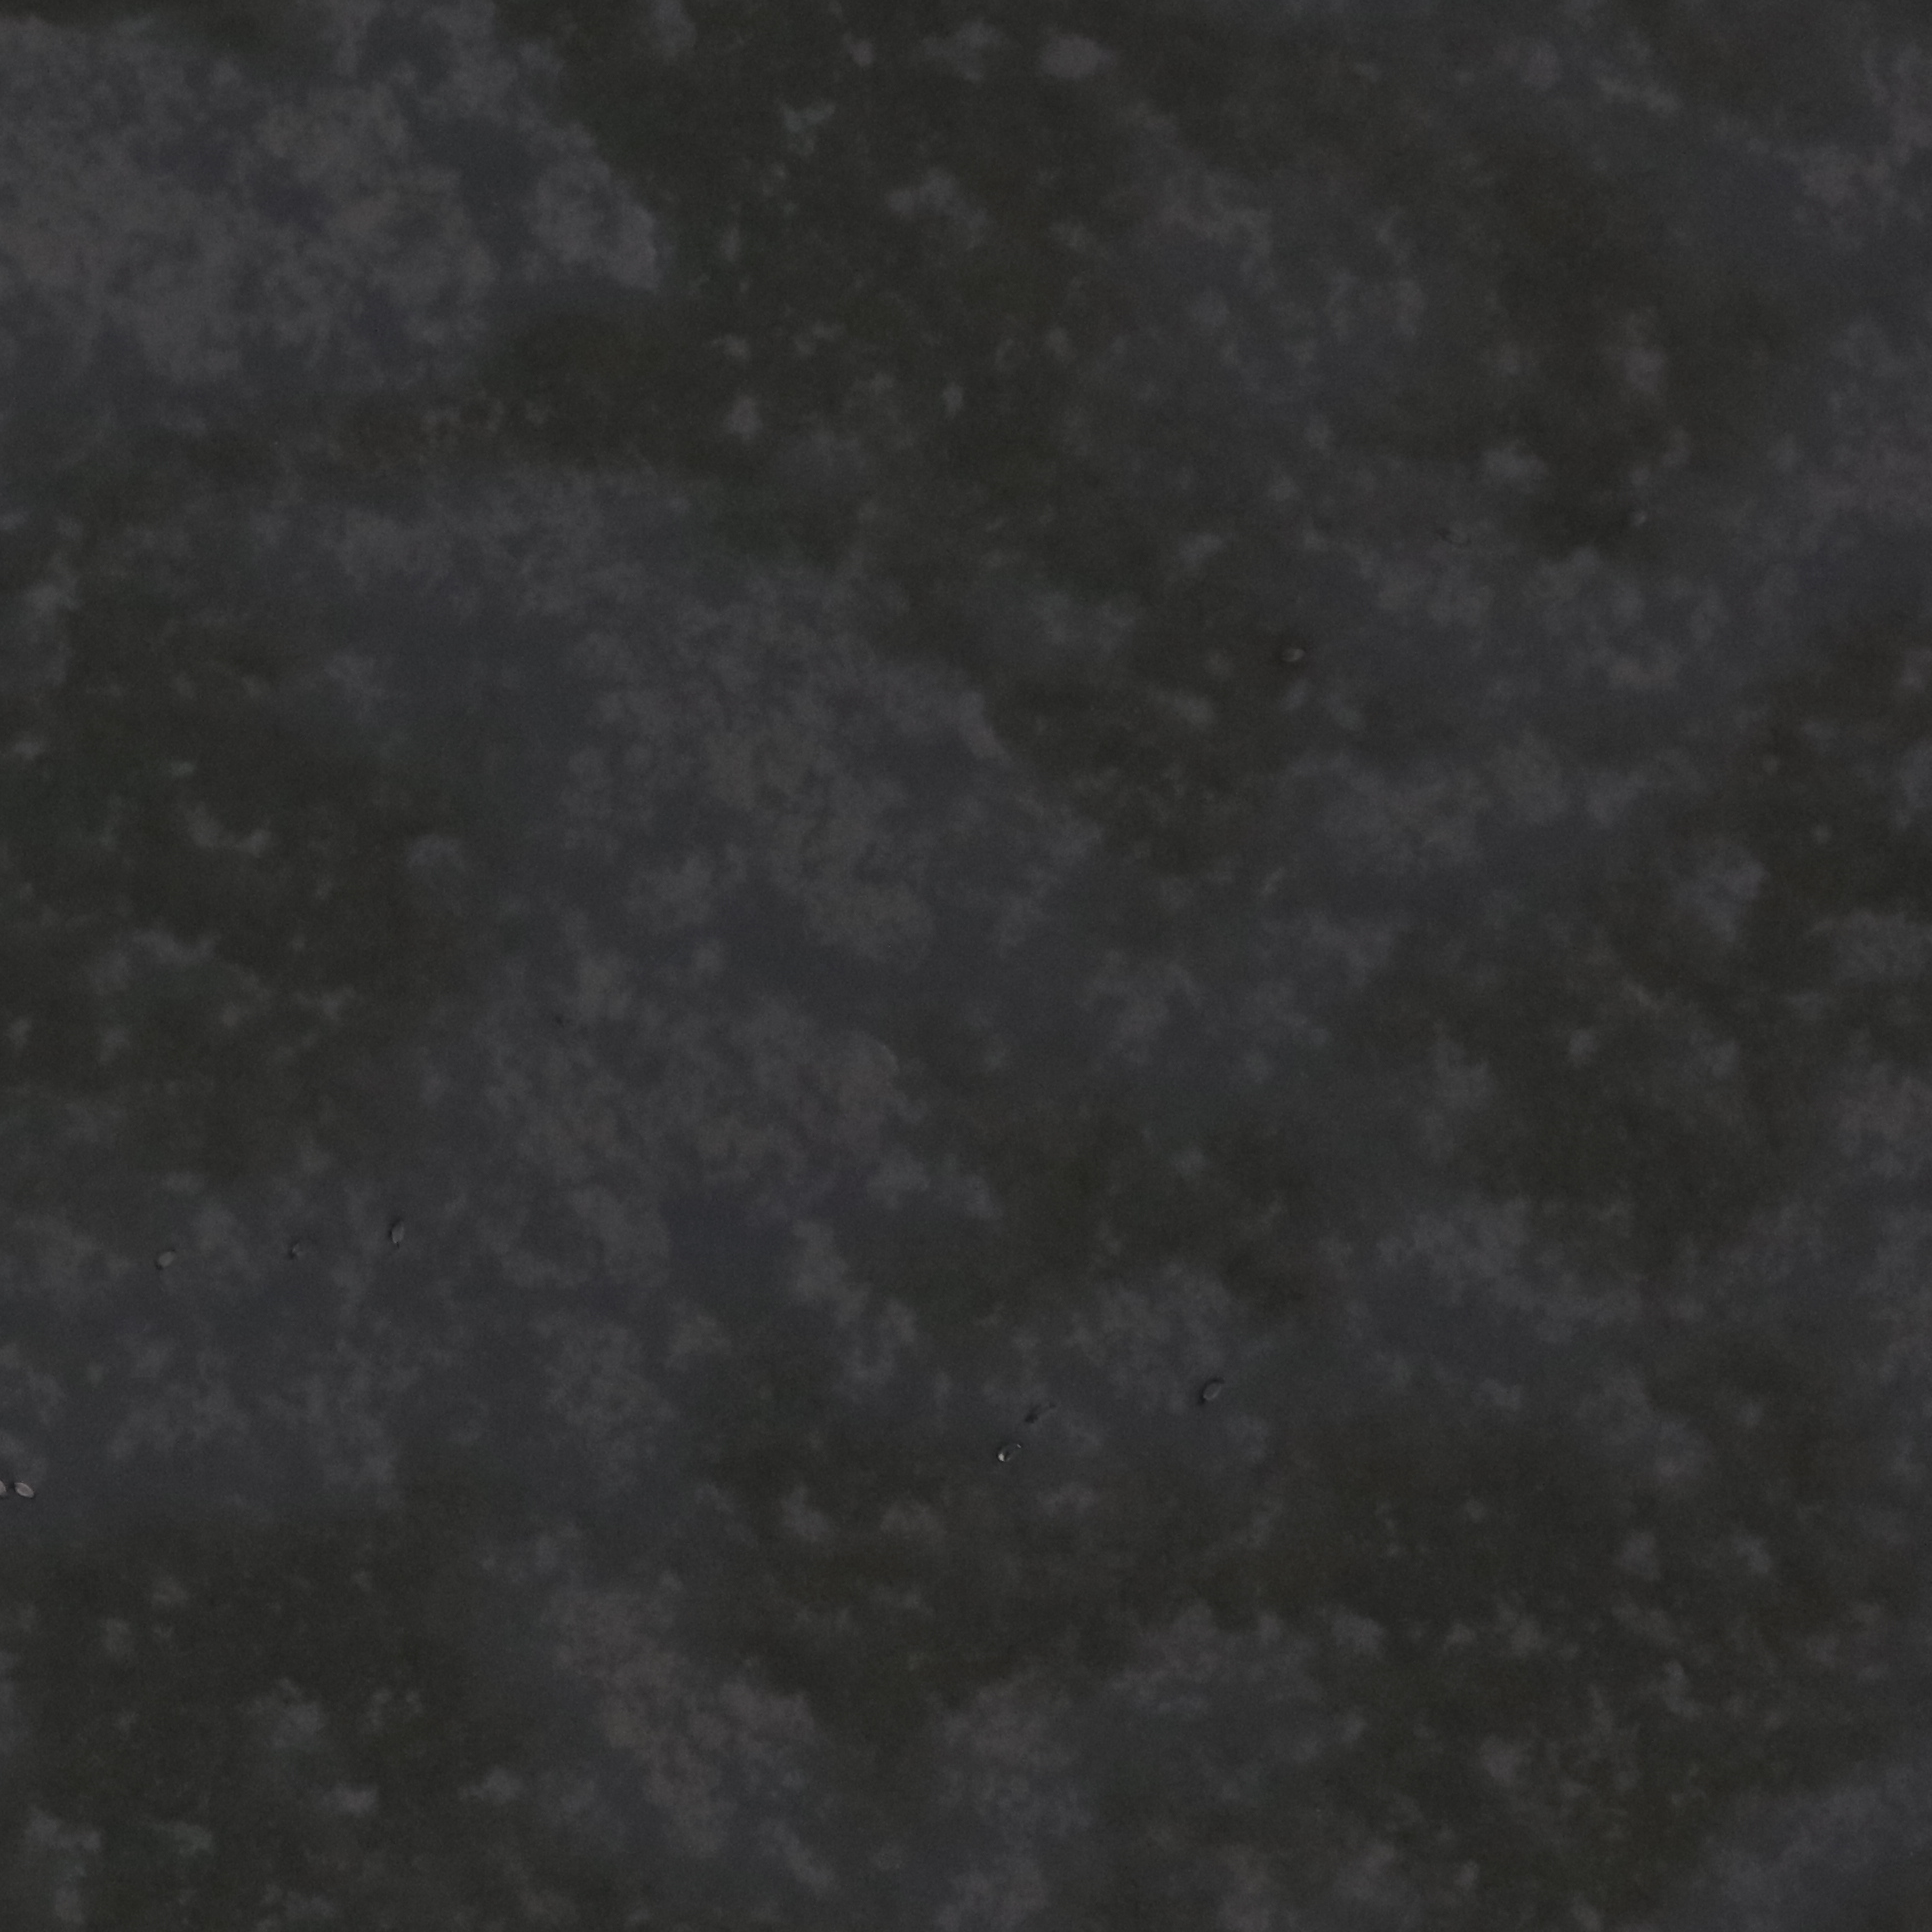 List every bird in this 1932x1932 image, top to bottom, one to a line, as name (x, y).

Canada goose (1627, 512)
Canada goose (1461, 541)
Canada goose (1298, 652)
Canada goose (401, 1232)
Canada goose (162, 1249)
Canada goose (295, 1249)
Canada goose (1211, 1393)
Canada goose (1037, 1420)
Canada goose (1008, 1450)
Canada goose (23, 1490)